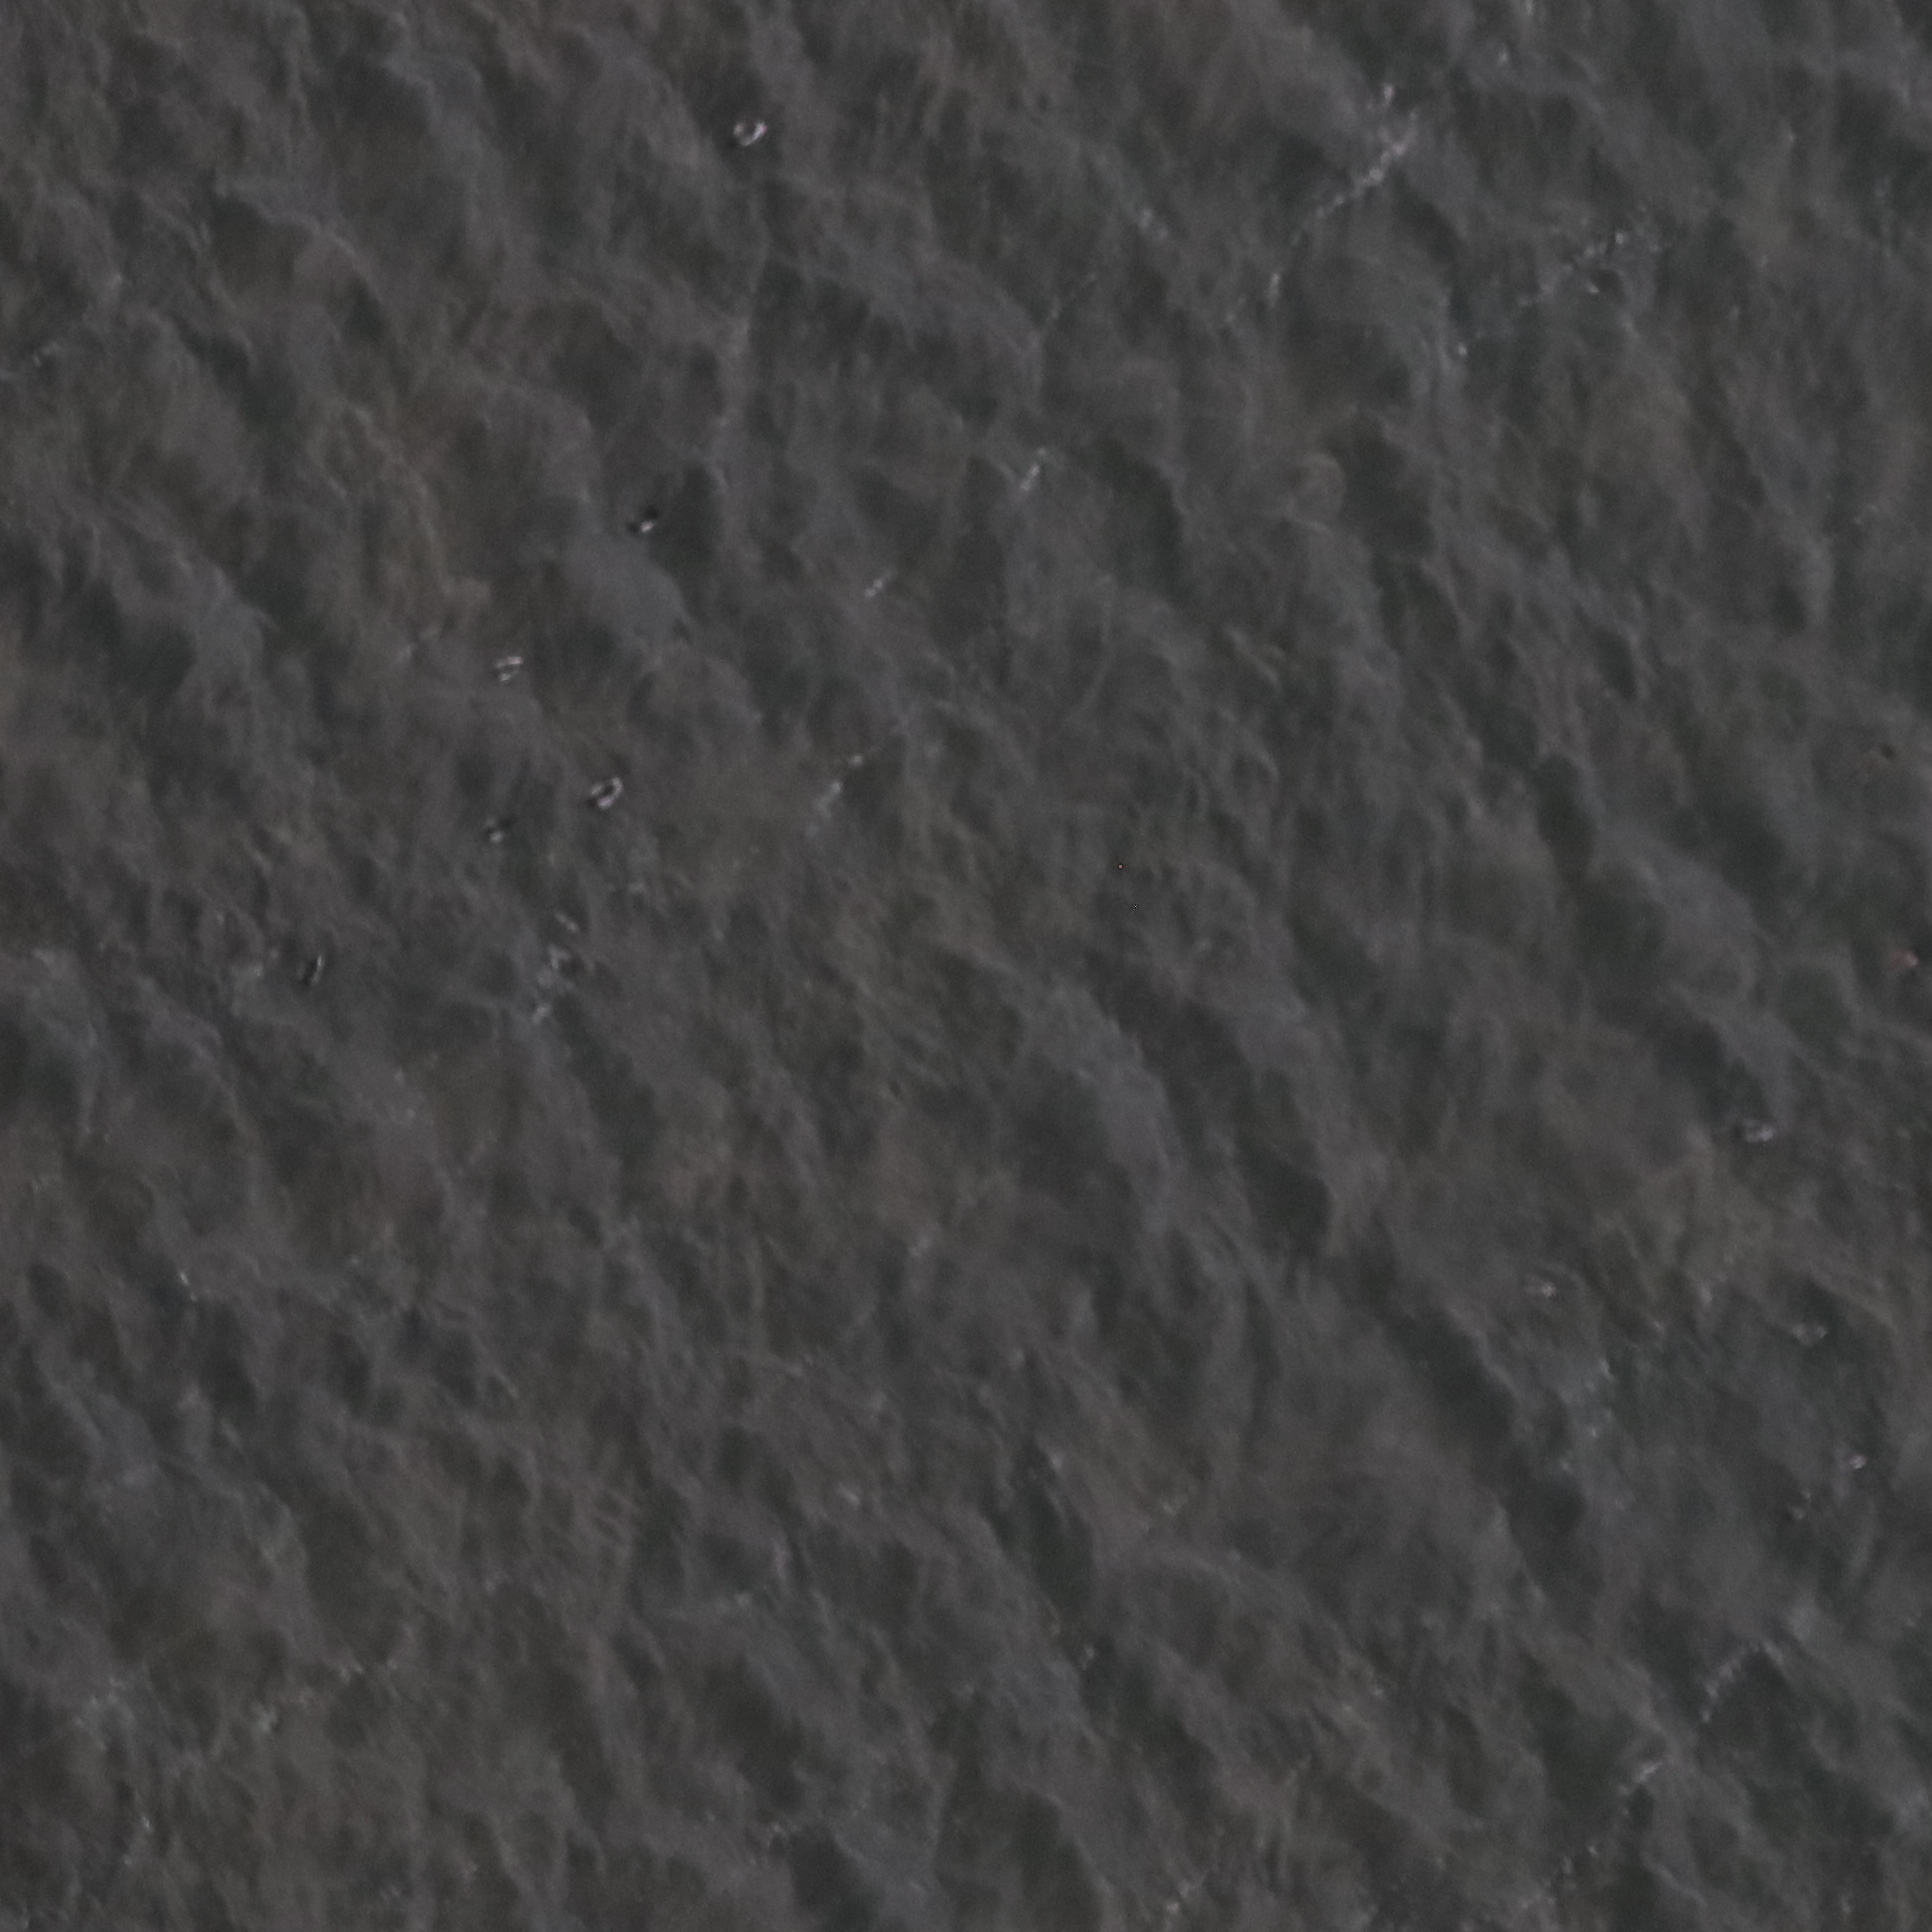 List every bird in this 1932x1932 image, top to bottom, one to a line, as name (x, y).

brant (746, 133)
brant (641, 518)
brant (506, 668)
Canada goose (1870, 760)
brant (598, 795)
brant (490, 834)
Canada goose (1899, 964)
brant (312, 972)
other bird (1759, 1133)
other bird (1537, 1285)
other bird (1809, 1328)
other bird (1857, 1466)
other bird (1798, 1508)